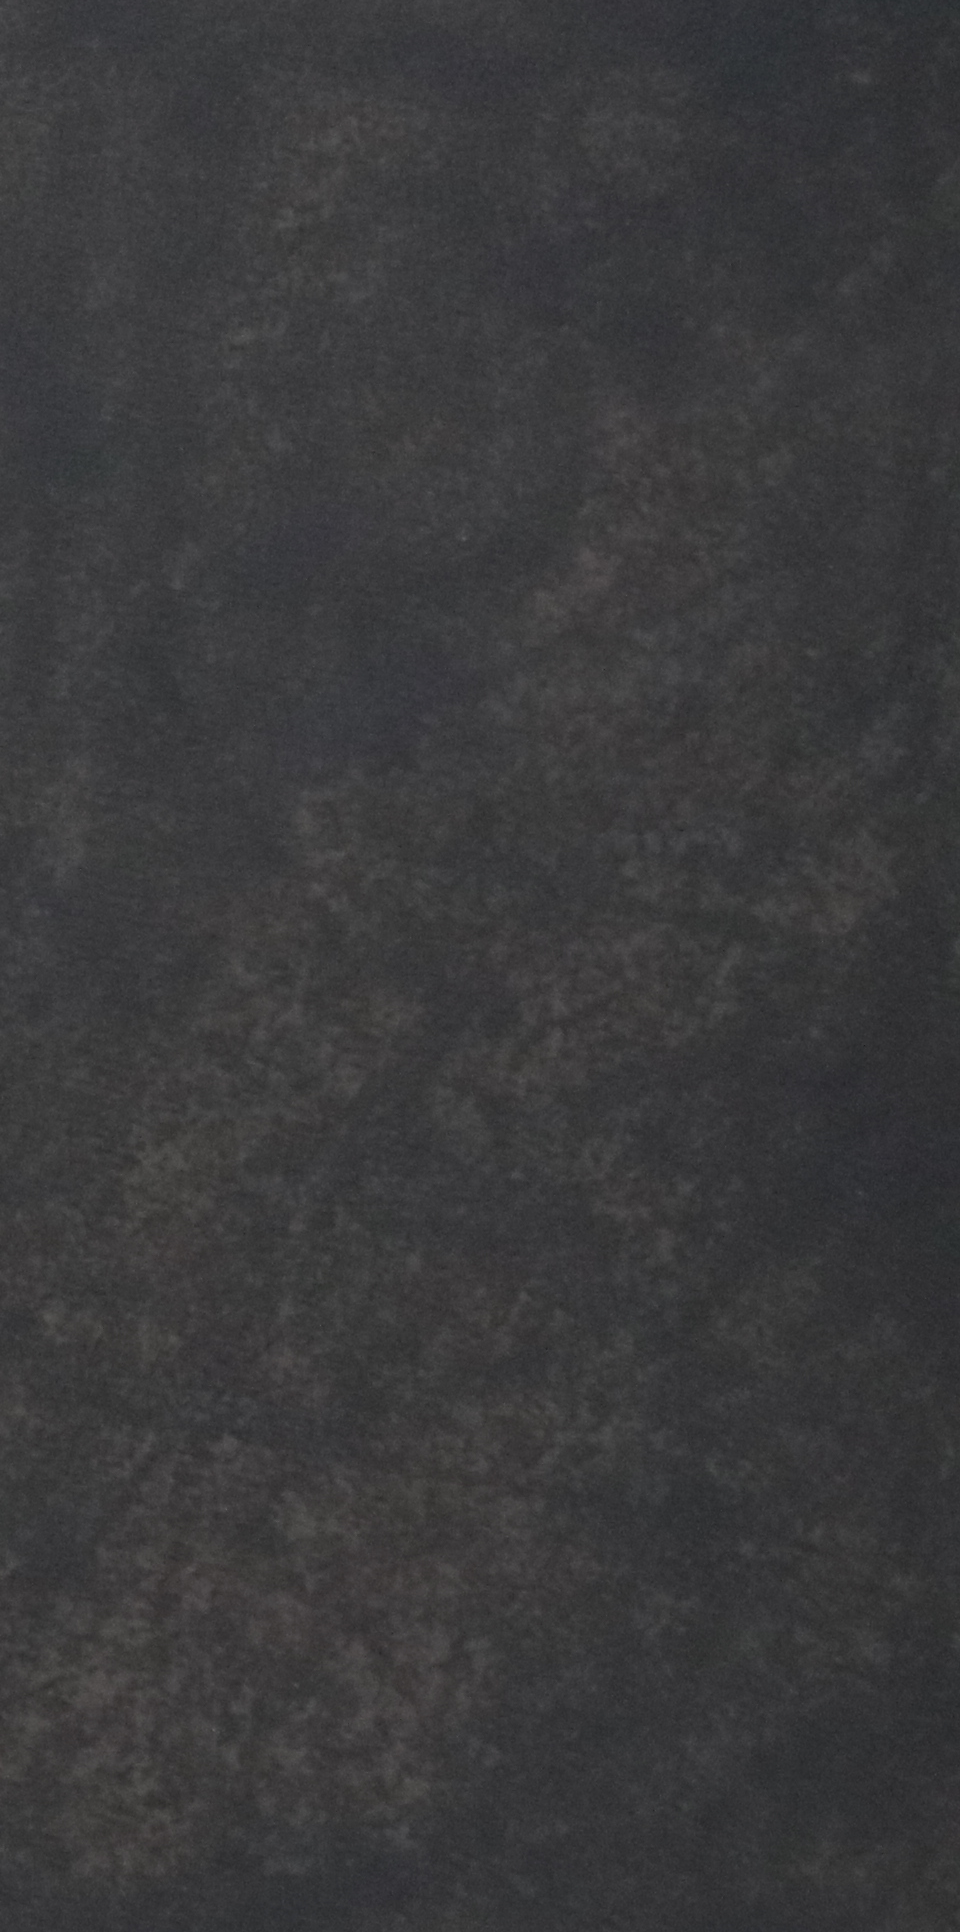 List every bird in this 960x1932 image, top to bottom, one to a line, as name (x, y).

None